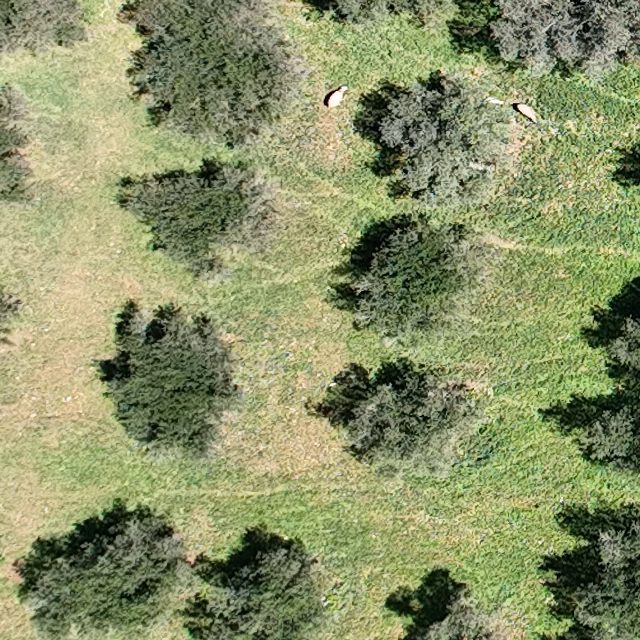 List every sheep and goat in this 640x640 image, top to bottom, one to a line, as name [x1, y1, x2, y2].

sheep [327, 86, 348, 111]
sheep [484, 96, 504, 107]
sheep [516, 104, 539, 124]